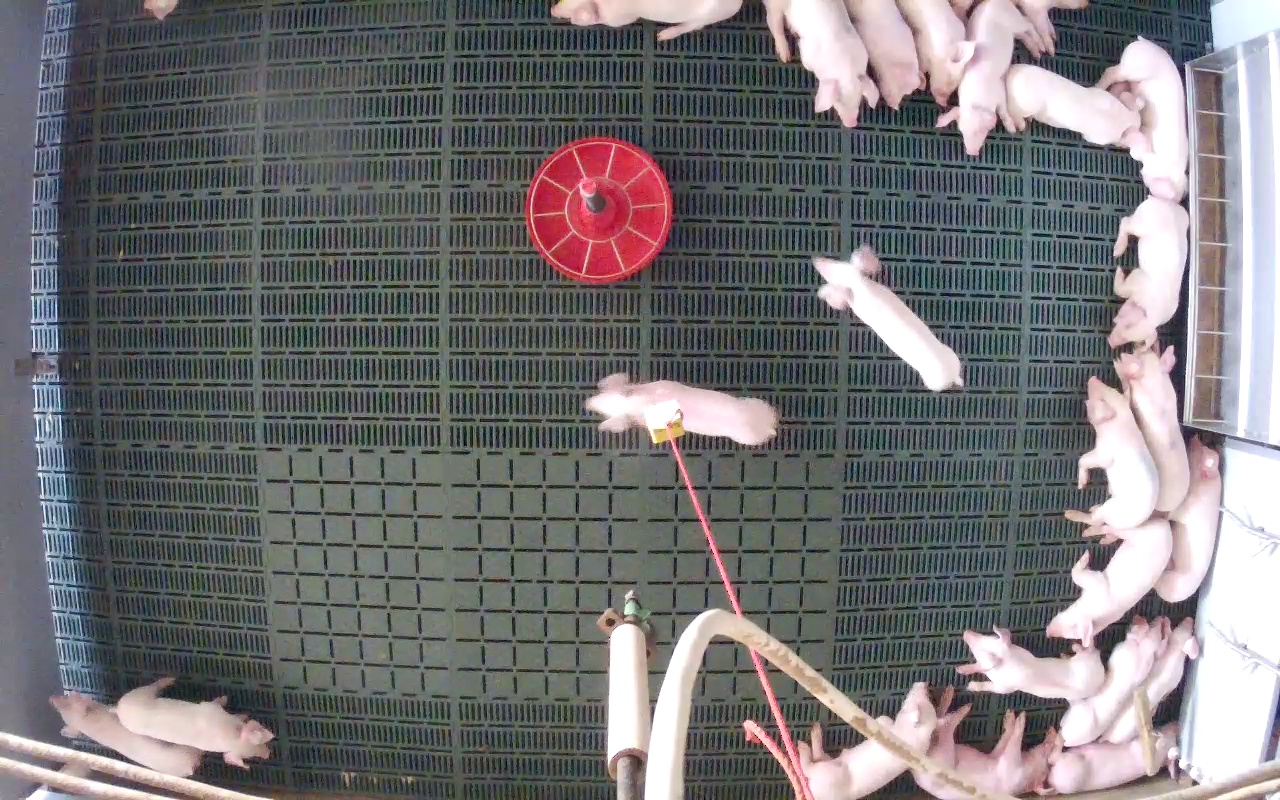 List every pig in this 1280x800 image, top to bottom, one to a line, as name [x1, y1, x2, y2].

pig [549, 0, 746, 40]
pig [761, 0, 882, 130]
pig [844, 0, 928, 112]
pig [898, 0, 977, 110]
pig [937, 0, 1043, 156]
pig [950, 0, 1093, 58]
pig [1096, 34, 1187, 204]
pig [1003, 62, 1154, 161]
pig [1108, 195, 1191, 354]
pig [813, 242, 965, 392]
pig [1114, 339, 1192, 511]
pig [585, 373, 782, 446]
pig [1066, 375, 1161, 531]
pig [1154, 434, 1224, 605]
pig [1048, 517, 1173, 647]
pig [1059, 615, 1171, 747]
pig [1098, 616, 1201, 745]
pig [956, 627, 1107, 700]
pig [108, 674, 276, 770]
pig [795, 682, 951, 799]
pig [908, 685, 1056, 799]
pig [51, 692, 206, 777]
pig [1047, 719, 1182, 793]